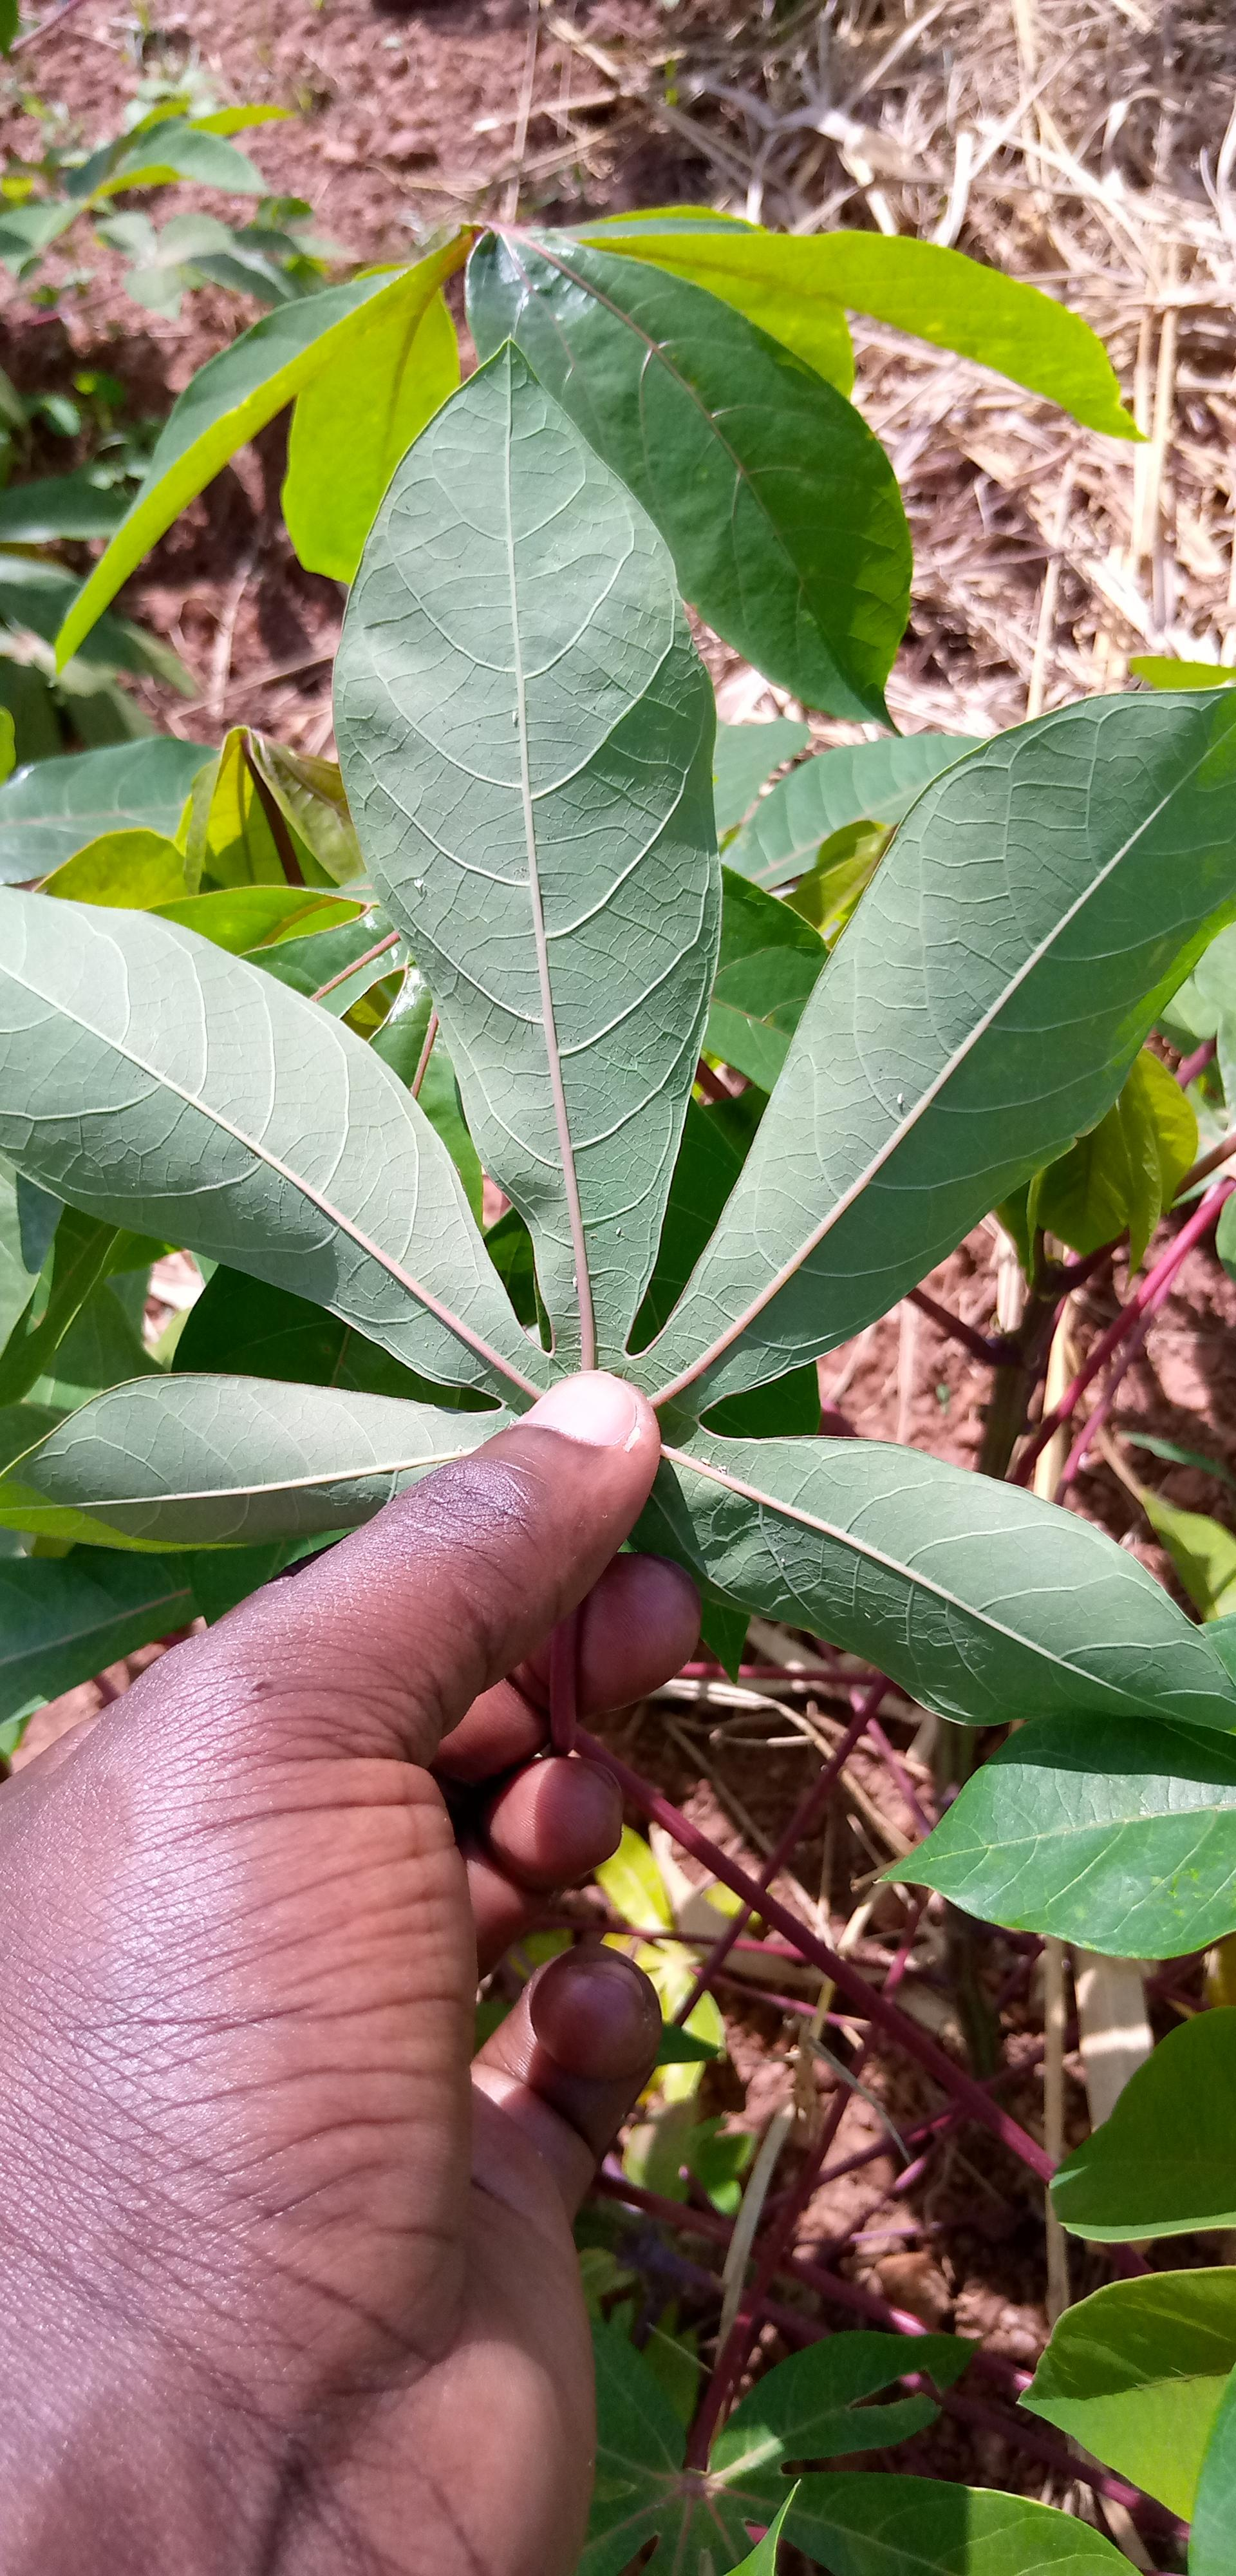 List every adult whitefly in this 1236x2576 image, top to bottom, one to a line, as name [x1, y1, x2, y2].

whitefly [509, 708, 520, 727]
whitefly [413, 877, 422, 890]
whitefly [895, 1091, 905, 1104]
whitefly [614, 1225, 625, 1238]
whitefly [568, 1273, 581, 1290]
whitefly [698, 1454, 713, 1466]
whitefly [717, 1461, 730, 1476]
whitefly [780, 1557, 785, 1566]